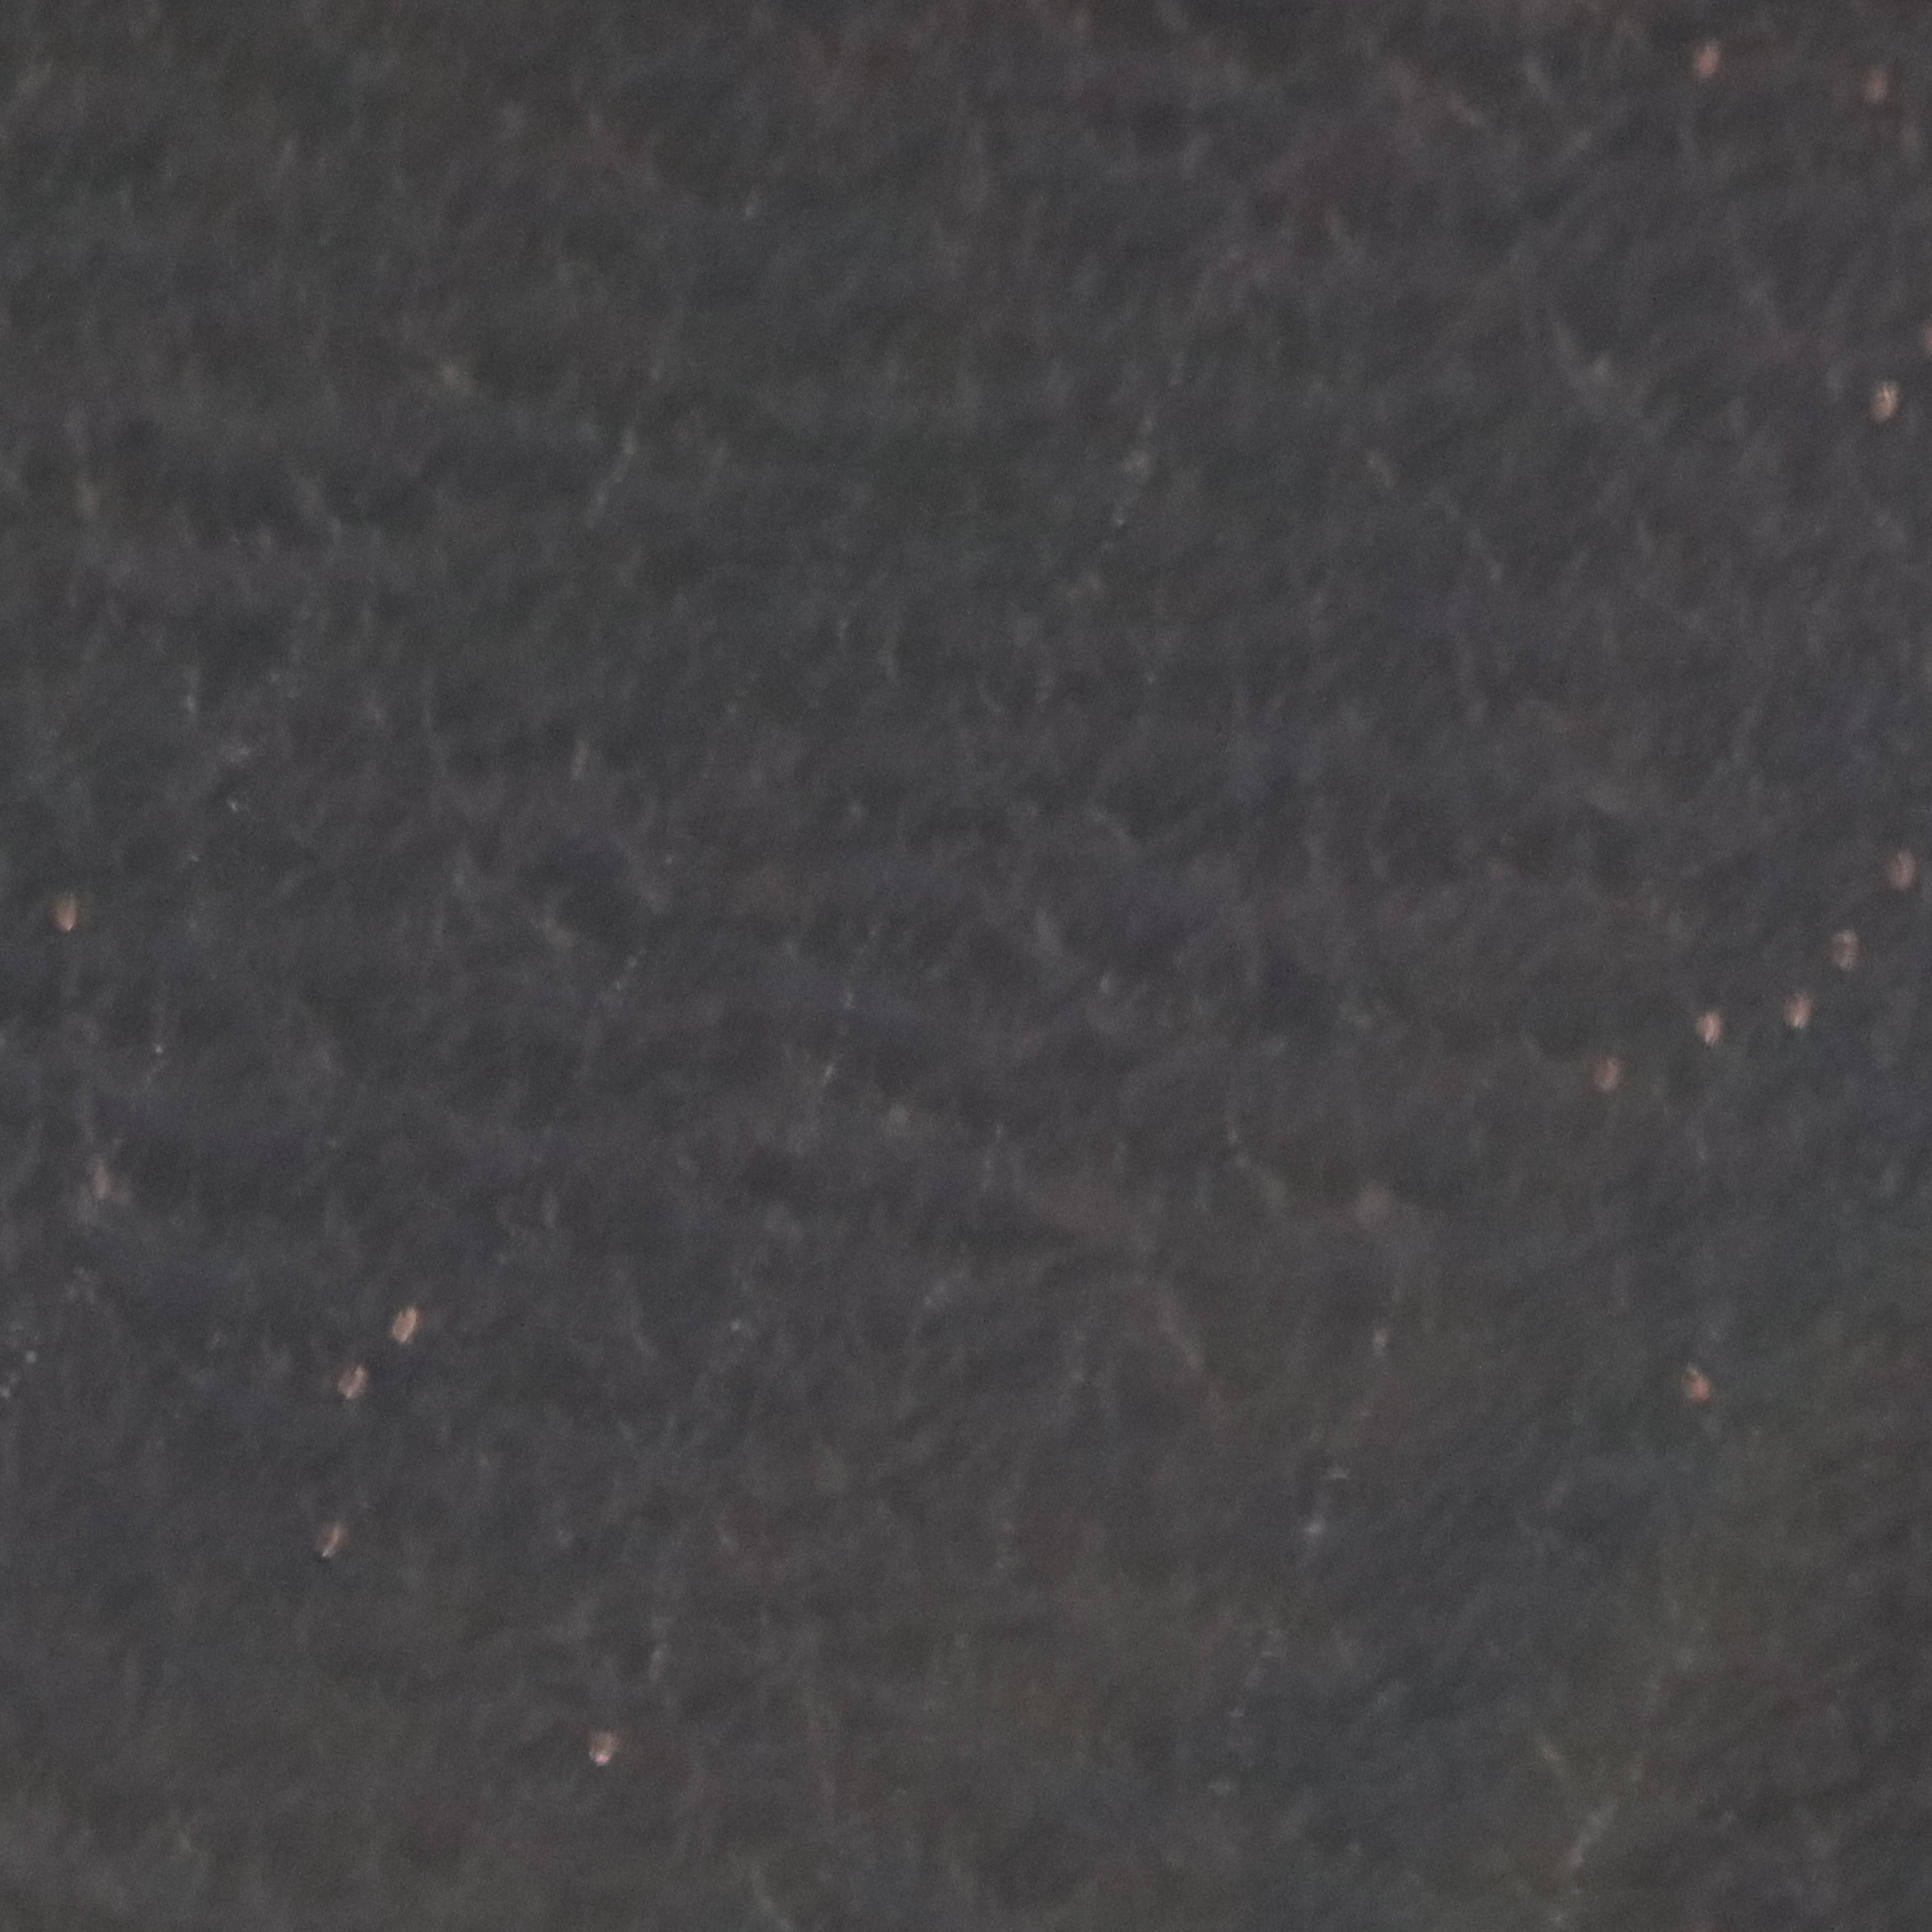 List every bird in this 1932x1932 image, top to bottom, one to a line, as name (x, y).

Canada goose (1708, 63)
Canada goose (1873, 86)
Canada goose (1887, 395)
Canada goose (1902, 866)
Canada goose (63, 914)
Canada goose (1842, 951)
Canada goose (1794, 1014)
Canada goose (1706, 1028)
Canada goose (1610, 1069)
Canada goose (403, 1322)
Canada goose (344, 1379)
Canada goose (1694, 1381)
Canada goose (321, 1544)
Canada goose (602, 1749)